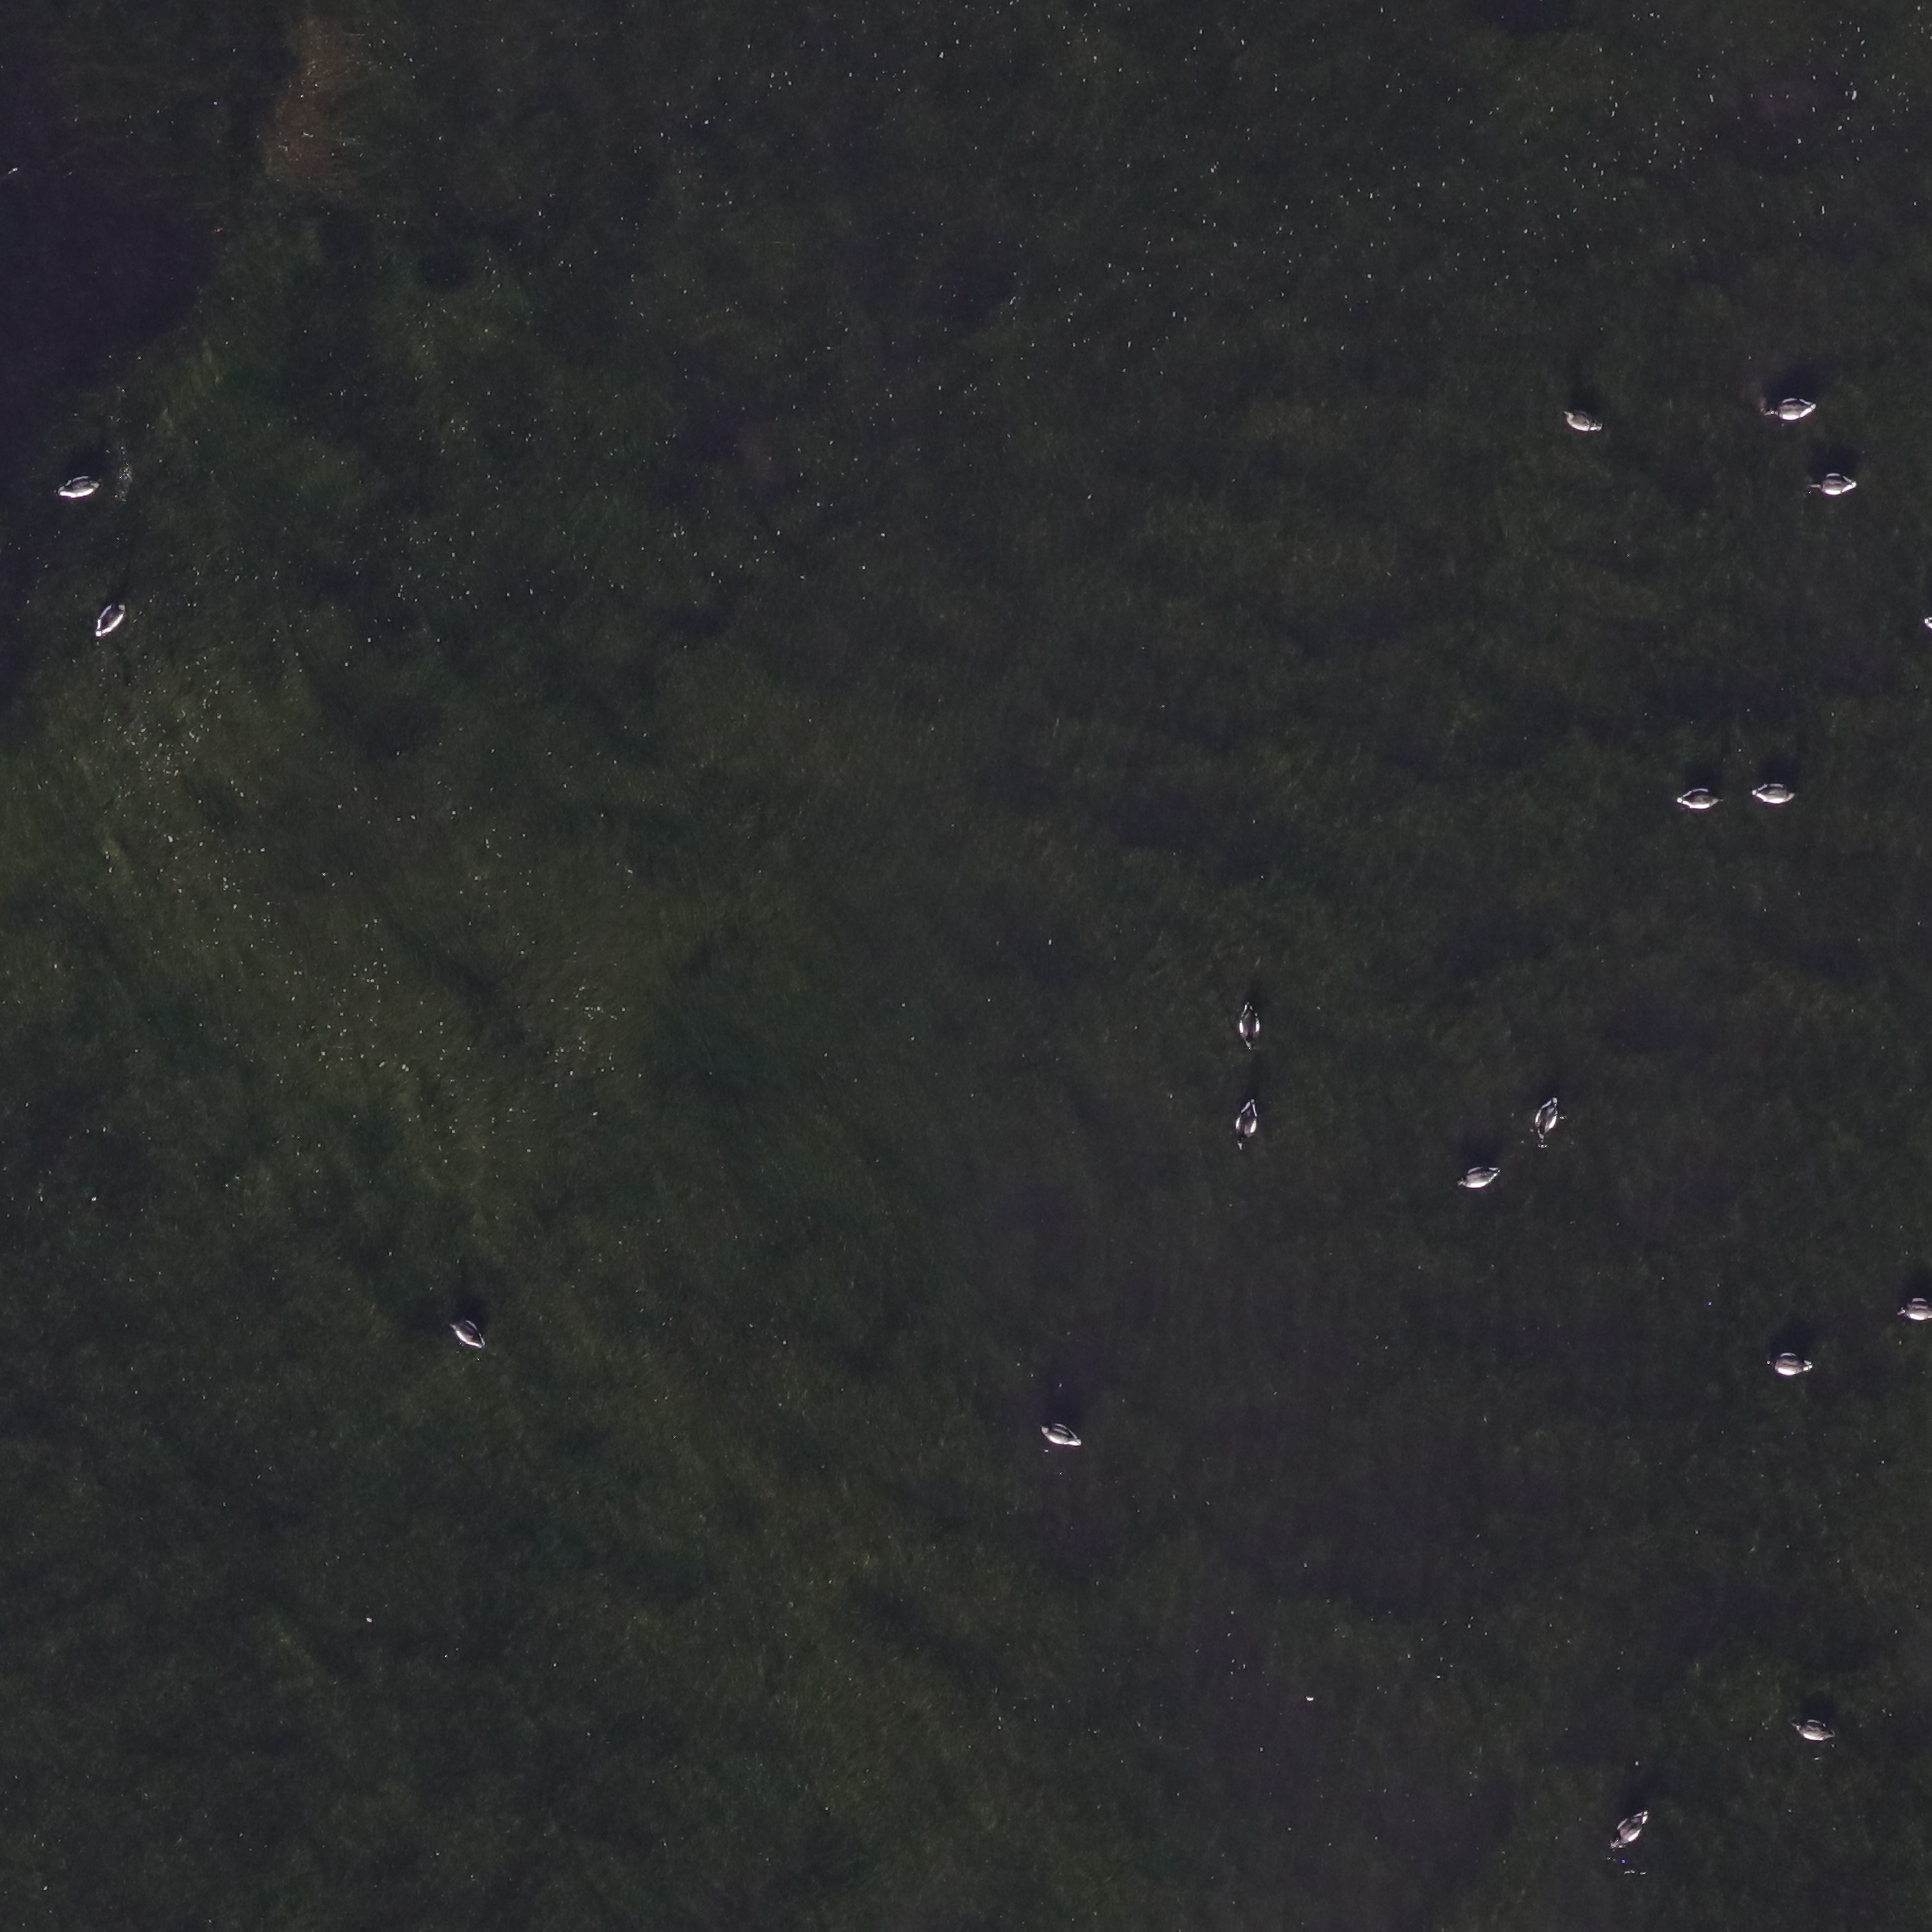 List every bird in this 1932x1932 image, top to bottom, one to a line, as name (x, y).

brant (1792, 409)
brant (1581, 419)
brant (1832, 485)
brant (81, 486)
brant (109, 618)
brant (1773, 793)
brant (1700, 799)
brant (1249, 1024)
brant (1545, 1117)
brant (1246, 1121)
brant (1481, 1176)
brant (1921, 1308)
brant (468, 1330)
brant (1788, 1362)
brant (1059, 1433)
brant (1815, 1729)
brant (1631, 1826)